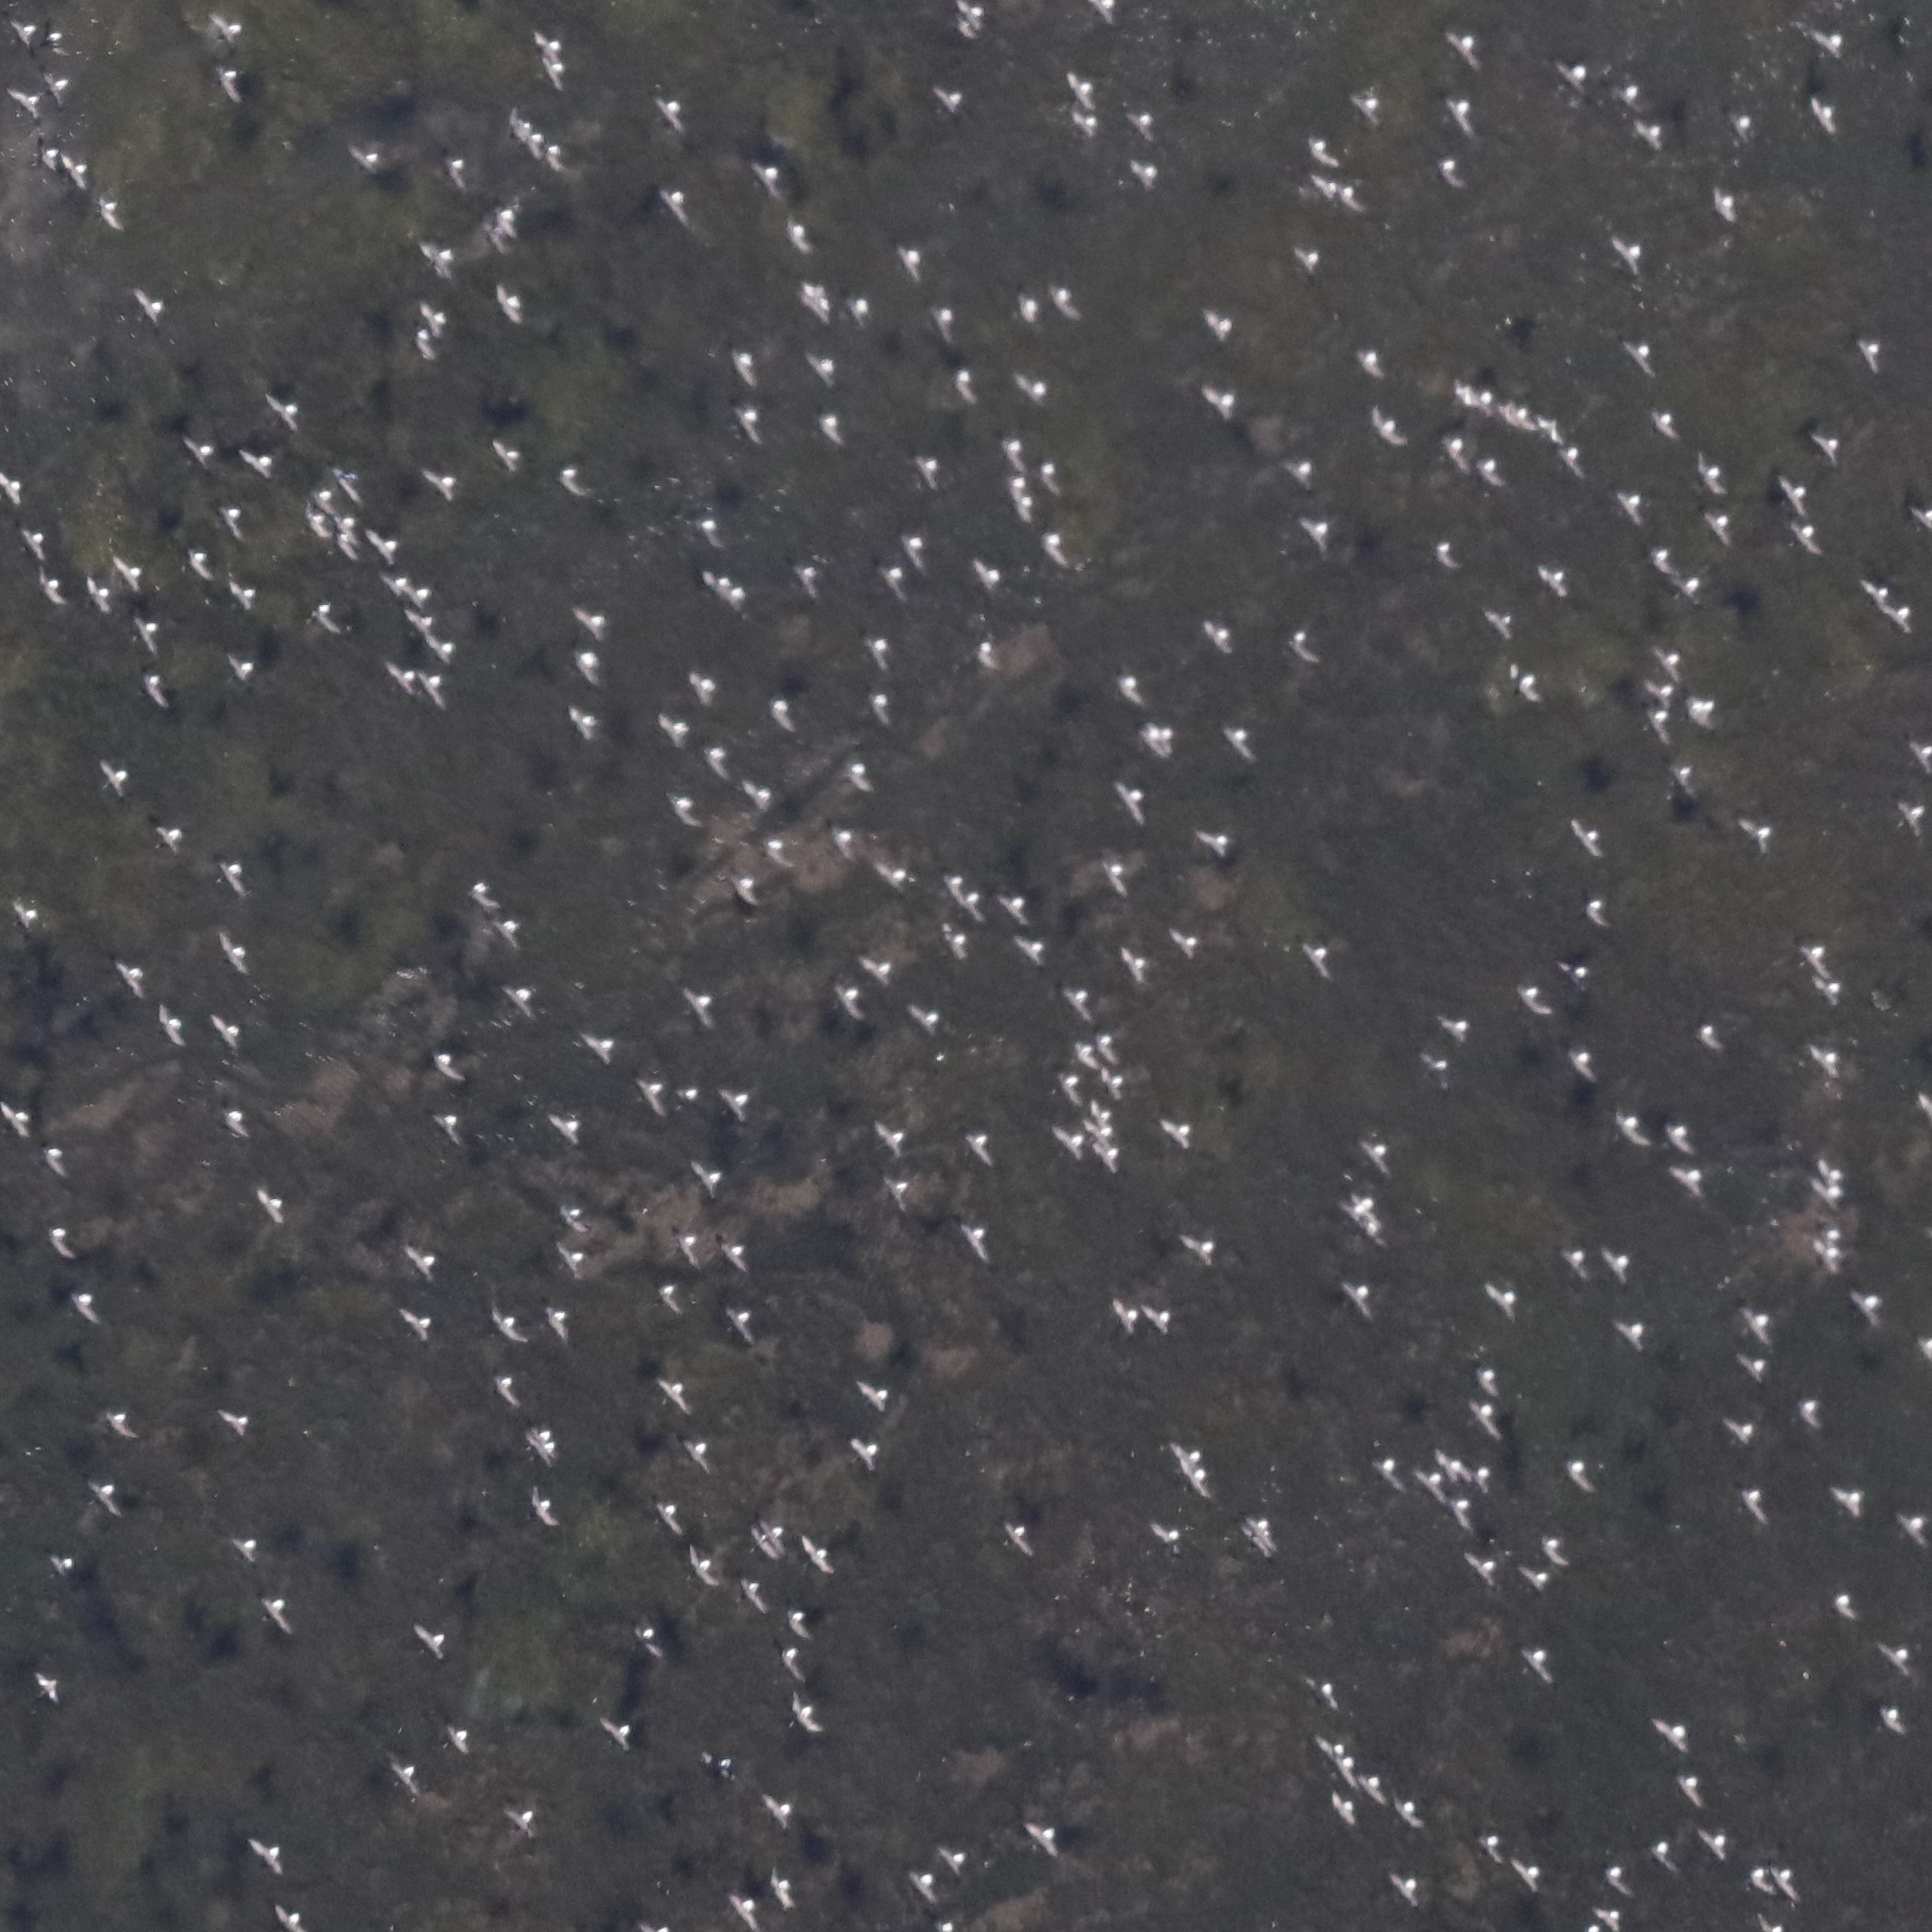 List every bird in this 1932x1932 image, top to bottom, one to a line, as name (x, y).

brant (982, 8)
brant (31, 33)
brant (227, 33)
brant (1820, 38)
brant (1458, 39)
brant (968, 42)
brant (58, 55)
brant (1077, 74)
brant (556, 77)
brant (1567, 82)
brant (61, 88)
brant (227, 88)
brant (1639, 98)
brant (961, 101)
brant (24, 104)
brant (1465, 106)
brant (1366, 114)
brant (1830, 114)
brant (668, 119)
brant (517, 122)
brant (1747, 123)
brant (1083, 127)
brant (1148, 127)
brant (530, 140)
brant (1327, 144)
brant (1654, 146)
brant (41, 155)
brant (554, 162)
brant (74, 164)
brant (367, 166)
brant (448, 166)
brant (1140, 166)
brant (1457, 168)
brant (762, 180)
brant (1326, 191)
brant (109, 204)
brant (509, 211)
brant (1738, 211)
brant (1353, 212)
brant (668, 216)
brant (504, 237)
brant (799, 246)
brant (1636, 249)
brant (445, 260)
brant (909, 261)
brant (1310, 274)
brant (804, 286)
brant (154, 295)
brant (510, 297)
brant (1068, 304)
brant (1025, 309)
brant (441, 318)
brant (825, 318)
brant (864, 319)
brant (950, 326)
brant (1224, 331)
brant (424, 345)
brant (1659, 349)
brant (1870, 353)
brant (737, 359)
brant (1378, 361)
brant (821, 375)
brant (962, 384)
brant (1043, 390)
brant (1227, 398)
brant (1480, 398)
brant (1518, 412)
brant (291, 416)
brant (750, 420)
brant (1387, 428)
brant (1677, 430)
brant (1557, 437)
brant (834, 438)
brant (1460, 442)
brant (1838, 442)
brant (1017, 445)
brant (1576, 460)
brant (513, 462)
brant (204, 469)
brant (266, 471)
brant (582, 473)
brant (1486, 477)
brant (1057, 478)
brant (1722, 478)
brant (5, 481)
brant (921, 486)
brant (1311, 486)
brant (449, 488)
brant (1022, 492)
brant (339, 493)
brant (1805, 495)
brant (333, 501)
brant (1638, 504)
brant (716, 519)
brant (356, 521)
brant (1027, 521)
brant (227, 522)
brant (1727, 524)
brant (1318, 528)
brant (316, 532)
brant (924, 536)
brant (1810, 540)
brant (1066, 542)
brant (41, 544)
brant (396, 544)
brant (352, 553)
brant (1449, 557)
brant (1661, 559)
brant (195, 567)
brant (997, 572)
brant (908, 576)
brant (136, 580)
brant (805, 584)
brant (1556, 584)
brant (715, 585)
brant (1704, 590)
brant (396, 591)
brant (427, 591)
brant (61, 593)
brant (253, 594)
brant (1885, 595)
brant (107, 600)
brant (743, 603)
brant (1508, 621)
brant (609, 622)
brant (1914, 624)
brant (335, 625)
brant (1227, 628)
brant (150, 635)
brant (422, 637)
brant (1313, 646)
brant (457, 653)
brant (879, 659)
brant (995, 659)
brant (1670, 664)
brant (592, 665)
brant (245, 682)
brant (1529, 683)
brant (404, 687)
brant (717, 687)
brant (1117, 691)
brant (161, 695)
brant (439, 695)
brant (1659, 697)
brant (1708, 709)
brant (799, 714)
brant (885, 717)
brant (1716, 718)
brant (592, 722)
brant (676, 726)
brant (1663, 728)
brant (1180, 731)
brant (1160, 733)
brant (1254, 748)
brant (707, 763)
brant (1923, 764)
brant (1694, 776)
brant (873, 785)
brant (120, 791)
brant (1138, 791)
brant (753, 797)
brant (693, 811)
brant (1917, 820)
brant (1758, 828)
brant (1598, 829)
brant (859, 842)
brant (1224, 842)
brant (178, 846)
brant (795, 848)
brant (1121, 878)
brant (898, 882)
brant (240, 886)
brant (955, 887)
brant (481, 888)
brant (743, 895)
brant (1597, 905)
brant (1023, 907)
brant (18, 918)
brant (988, 919)
brant (513, 933)
brant (1201, 937)
brant (957, 949)
brant (1027, 950)
brant (1326, 955)
brant (232, 958)
brant (1140, 958)
brant (1820, 964)
brant (1580, 968)
brant (889, 972)
brant (136, 973)
brant (1834, 995)
brant (849, 1002)
brant (1531, 1004)
brant (520, 1006)
brant (1082, 1006)
brant (688, 1015)
brant (933, 1018)
brant (1462, 1018)
brant (174, 1036)
brant (223, 1036)
brant (1112, 1043)
brant (1721, 1043)
brant (610, 1044)
brant (1075, 1053)
brant (1594, 1061)
brant (448, 1064)
brant (1827, 1064)
brant (1434, 1071)
brant (1062, 1080)
brant (1103, 1085)
brant (688, 1092)
brant (650, 1101)
brant (739, 1109)
brant (458, 1115)
brant (1102, 1122)
brant (1931, 1123)
brant (572, 1125)
brant (1640, 1128)
brant (17, 1129)
brant (1184, 1129)
brant (240, 1133)
brant (1094, 1133)
brant (1680, 1138)
brant (1063, 1144)
brant (894, 1147)
brant (988, 1155)
brant (1380, 1162)
brant (68, 1163)
brant (1113, 1163)
brant (1841, 1168)
brant (704, 1172)
brant (1692, 1186)
brant (1809, 1187)
brant (899, 1191)
brant (277, 1204)
brant (1374, 1204)
brant (579, 1208)
brant (1339, 1209)
brant (1829, 1223)
brant (1373, 1235)
brant (986, 1240)
brant (1627, 1244)
brant (688, 1245)
brant (1198, 1251)
brant (72, 1252)
brant (423, 1256)
brant (742, 1257)
brant (1587, 1258)
brant (1836, 1260)
brant (579, 1262)
brant (1354, 1293)
brant (1500, 1293)
brant (661, 1298)
brant (1892, 1301)
brant (1170, 1305)
brant (1125, 1315)
brant (87, 1318)
brant (1634, 1318)
brant (733, 1324)
brant (433, 1325)
brant (1767, 1325)
brant (503, 1327)
brant (547, 1327)
brant (1754, 1365)
brant (1487, 1378)
brant (875, 1391)
brant (503, 1394)
brant (679, 1398)
brant (245, 1419)
brant (131, 1426)
brant (1491, 1426)
brant (1827, 1427)
brant (547, 1439)
brant (1744, 1440)
brant (1189, 1449)
brant (548, 1452)
brant (871, 1453)
brant (706, 1456)
brant (1594, 1467)
brant (1384, 1469)
brant (1449, 1471)
brant (1500, 1474)
brant (1205, 1483)
brant (1428, 1484)
brant (104, 1498)
brant (1761, 1503)
brant (1854, 1506)
brant (1467, 1511)
brant (545, 1517)
brant (680, 1519)
brant (783, 1524)
brant (1023, 1530)
brant (1259, 1530)
brant (1260, 1534)
brant (1913, 1537)
brant (1180, 1538)
brant (247, 1548)
brant (753, 1554)
brant (815, 1555)
brant (1556, 1556)
brant (67, 1559)
brant (1485, 1567)
brant (1521, 1576)
brant (704, 1577)
brant (752, 1598)
brant (1841, 1605)
brant (285, 1619)
brant (804, 1619)
brant (655, 1632)
brant (436, 1650)
brant (791, 1662)
brant (1562, 1665)
brant (1907, 1665)
brant (1313, 1697)
brant (51, 1702)
brant (813, 1718)
brant (618, 1721)
brant (1896, 1721)
brant (1668, 1738)
brant (469, 1742)
brant (734, 1770)
brant (1340, 1773)
brant (403, 1781)
brant (1374, 1787)
brant (1700, 1791)
brant (1427, 1813)
brant (780, 1818)
brant (1344, 1825)
brant (530, 1835)
brant (1041, 1841)
brant (1722, 1841)
brant (1499, 1844)
brant (274, 1849)
brant (957, 1854)
brant (1674, 1854)
brant (1627, 1880)
brant (1757, 1880)
brant (1521, 1883)
brant (1802, 1883)
brant (1409, 1885)
brant (784, 1886)
brant (926, 1889)
brant (753, 1906)
brant (1615, 1917)
brant (299, 1922)